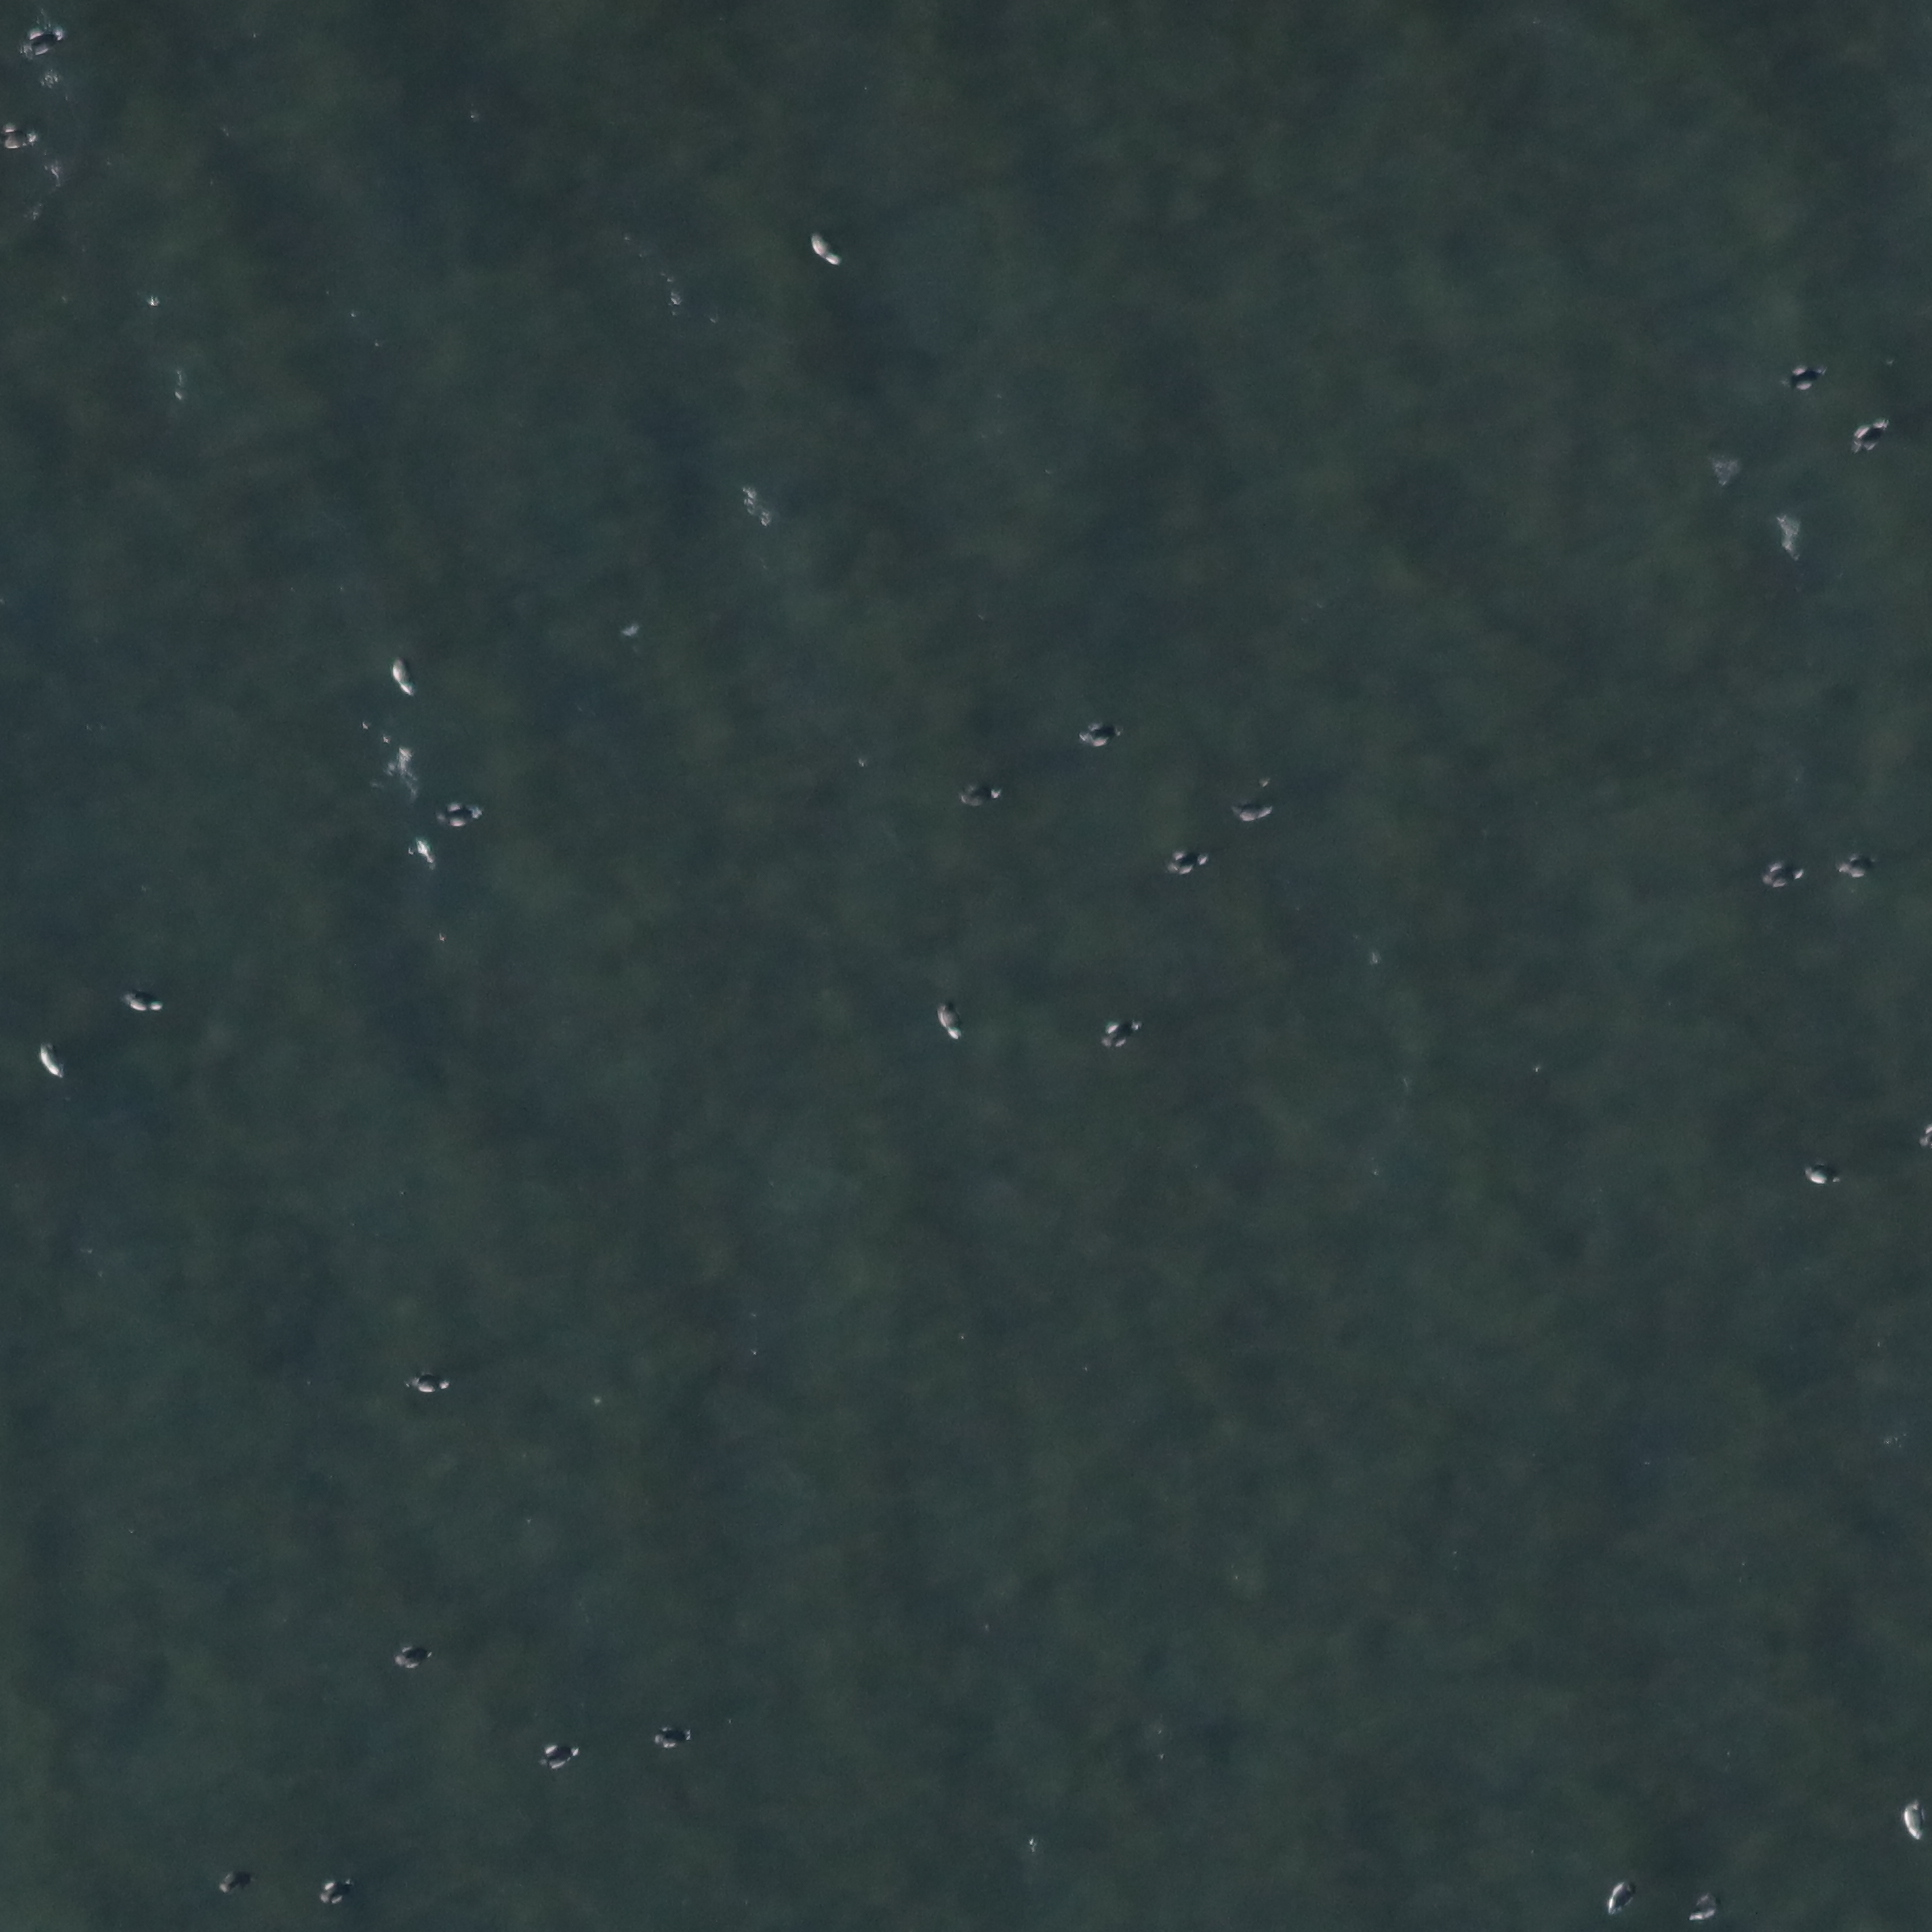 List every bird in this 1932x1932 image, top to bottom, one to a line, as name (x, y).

brant (40, 36)
brant (10, 137)
brant (824, 249)
brant (1806, 378)
brant (1870, 432)
brant (405, 675)
brant (1103, 731)
brant (979, 792)
brant (1249, 807)
brant (456, 812)
brant (1187, 862)
brant (1859, 865)
brant (1783, 875)
brant (144, 1003)
brant (949, 1021)
brant (1120, 1035)
brant (55, 1062)
brant (1822, 1173)
brant (429, 1383)
brant (414, 1658)
brant (668, 1737)
brant (560, 1756)
brant (1914, 1819)
brant (233, 1879)
brant (335, 1888)
brant (1622, 1897)
brant (1704, 1908)